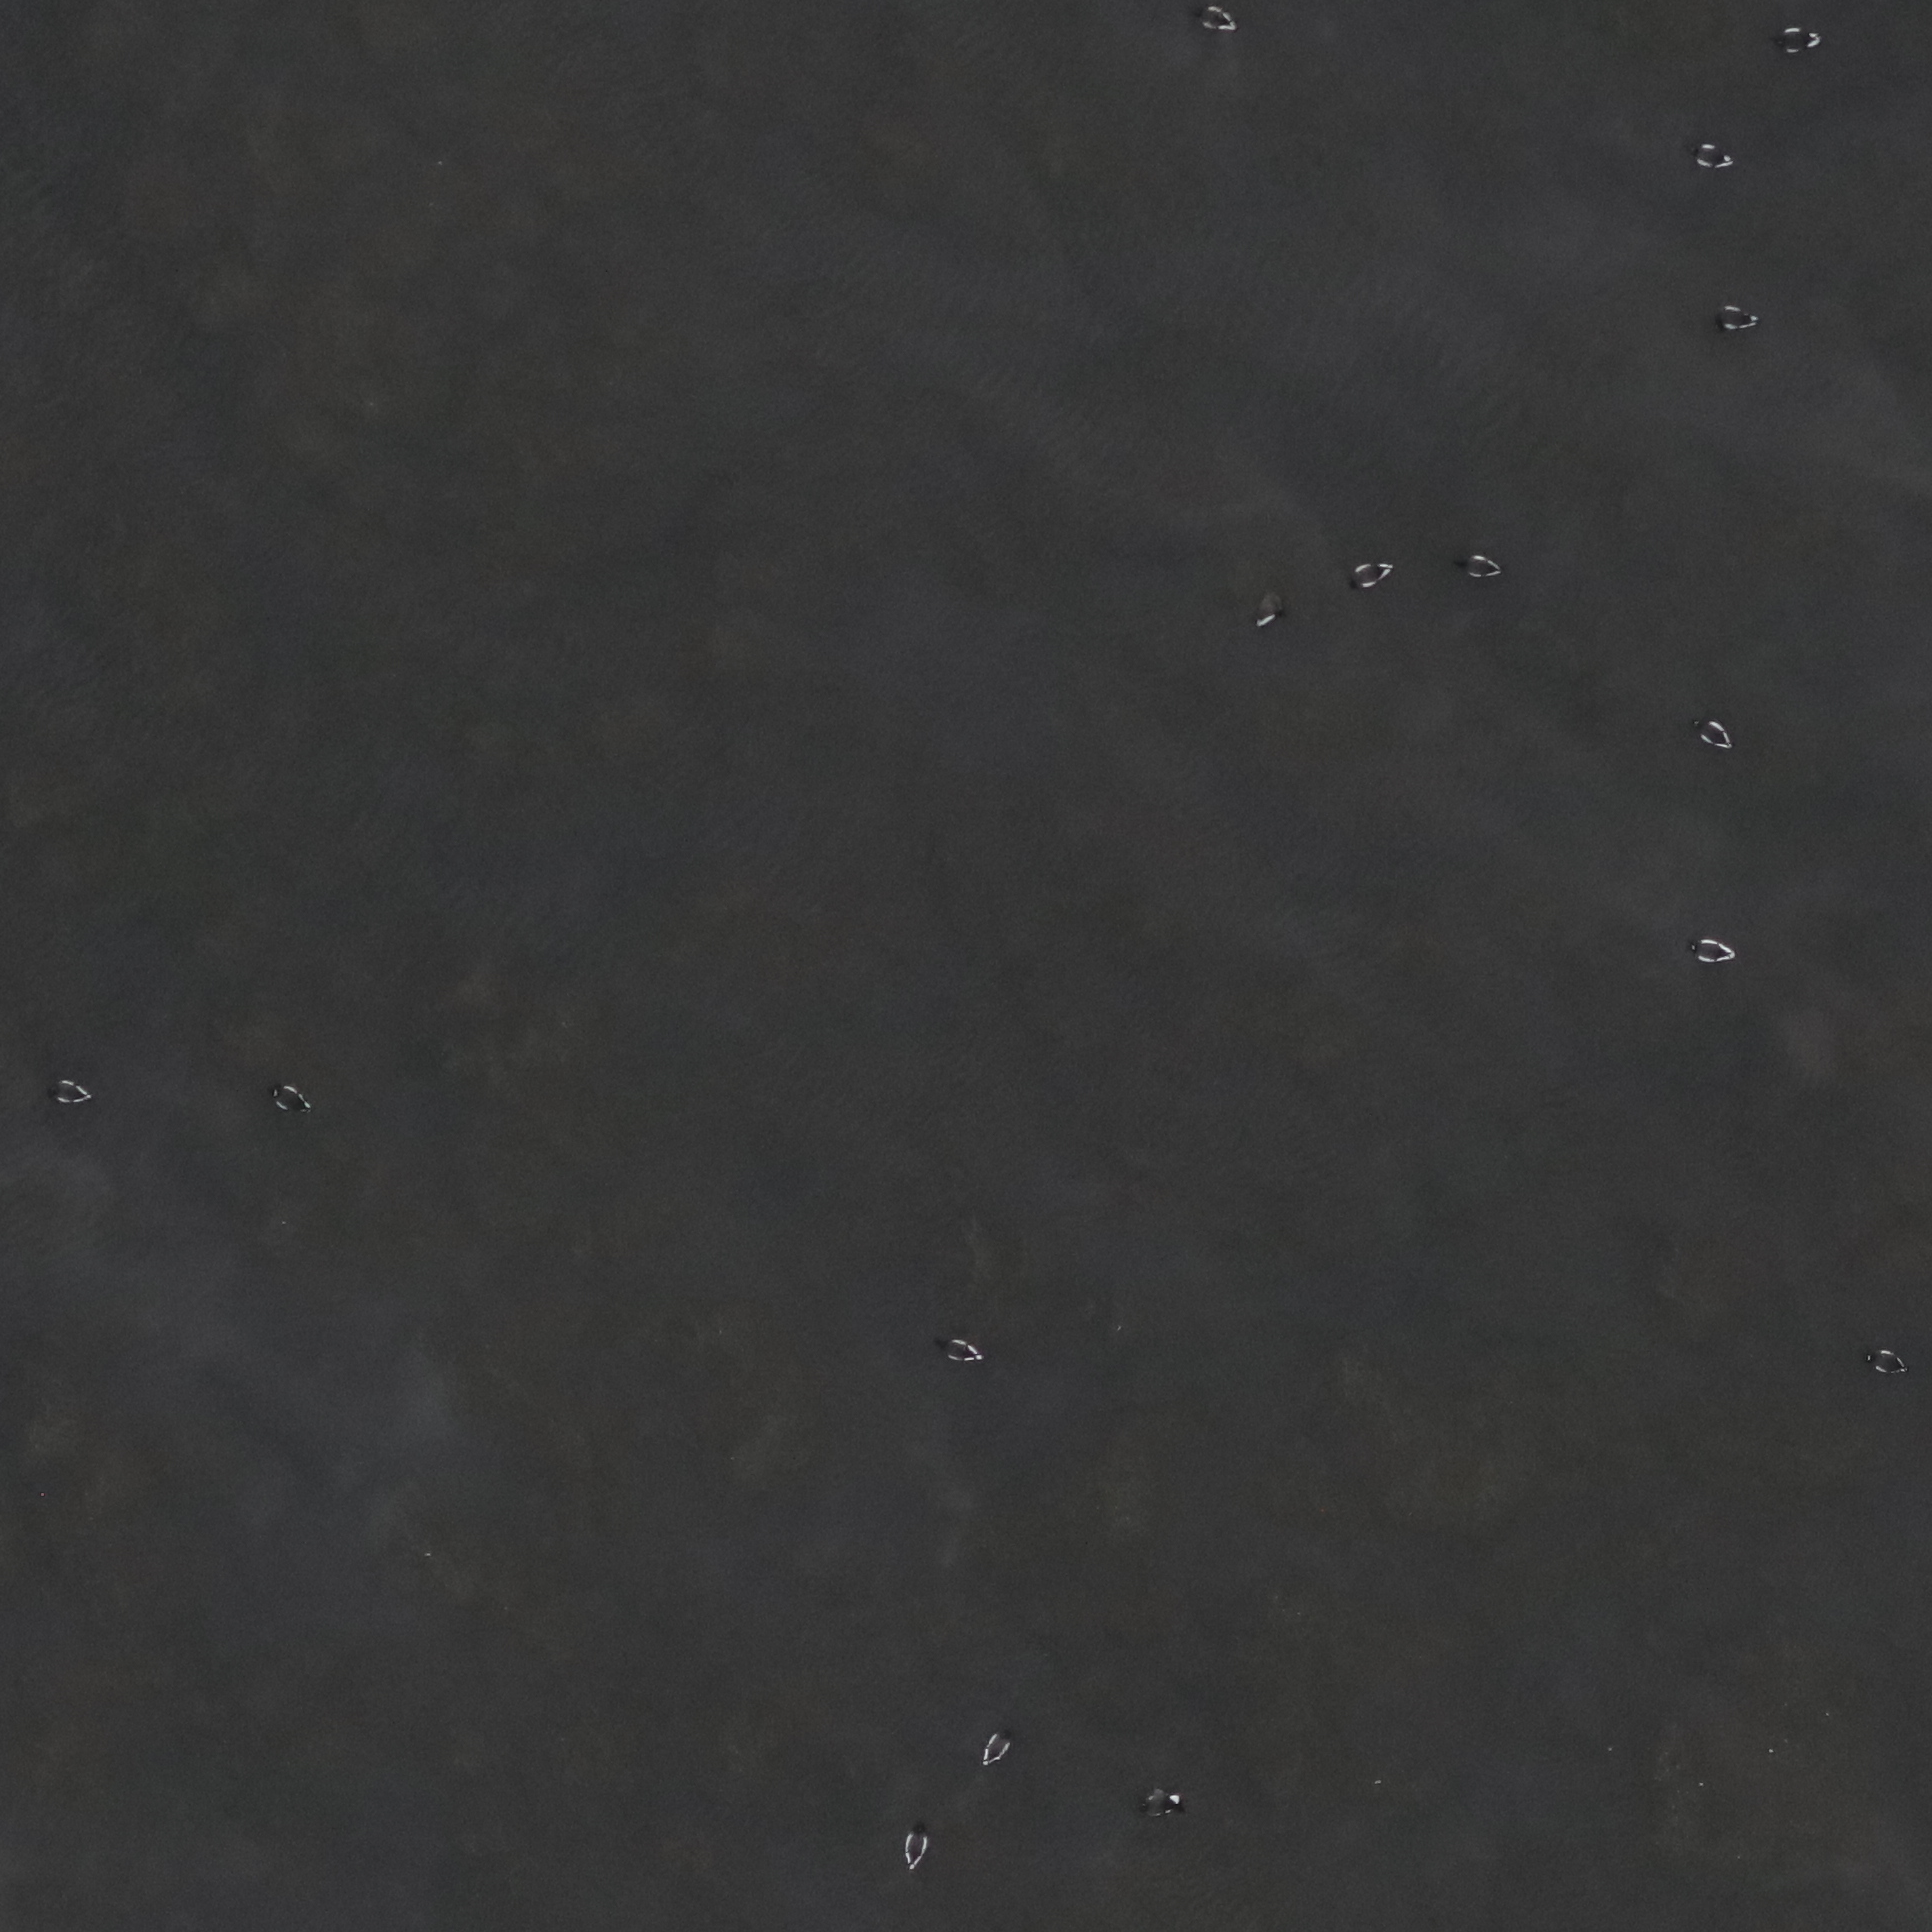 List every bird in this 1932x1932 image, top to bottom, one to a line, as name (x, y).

brant (1212, 16)
brant (1795, 39)
brant (1709, 157)
brant (1735, 319)
brant (1479, 567)
brant (1369, 574)
brant (1270, 613)
brant (1721, 735)
brant (1708, 950)
brant (67, 1092)
brant (289, 1098)
brant (960, 1350)
brant (1885, 1360)
brant (998, 1747)
brant (1157, 1804)
brant (916, 1847)